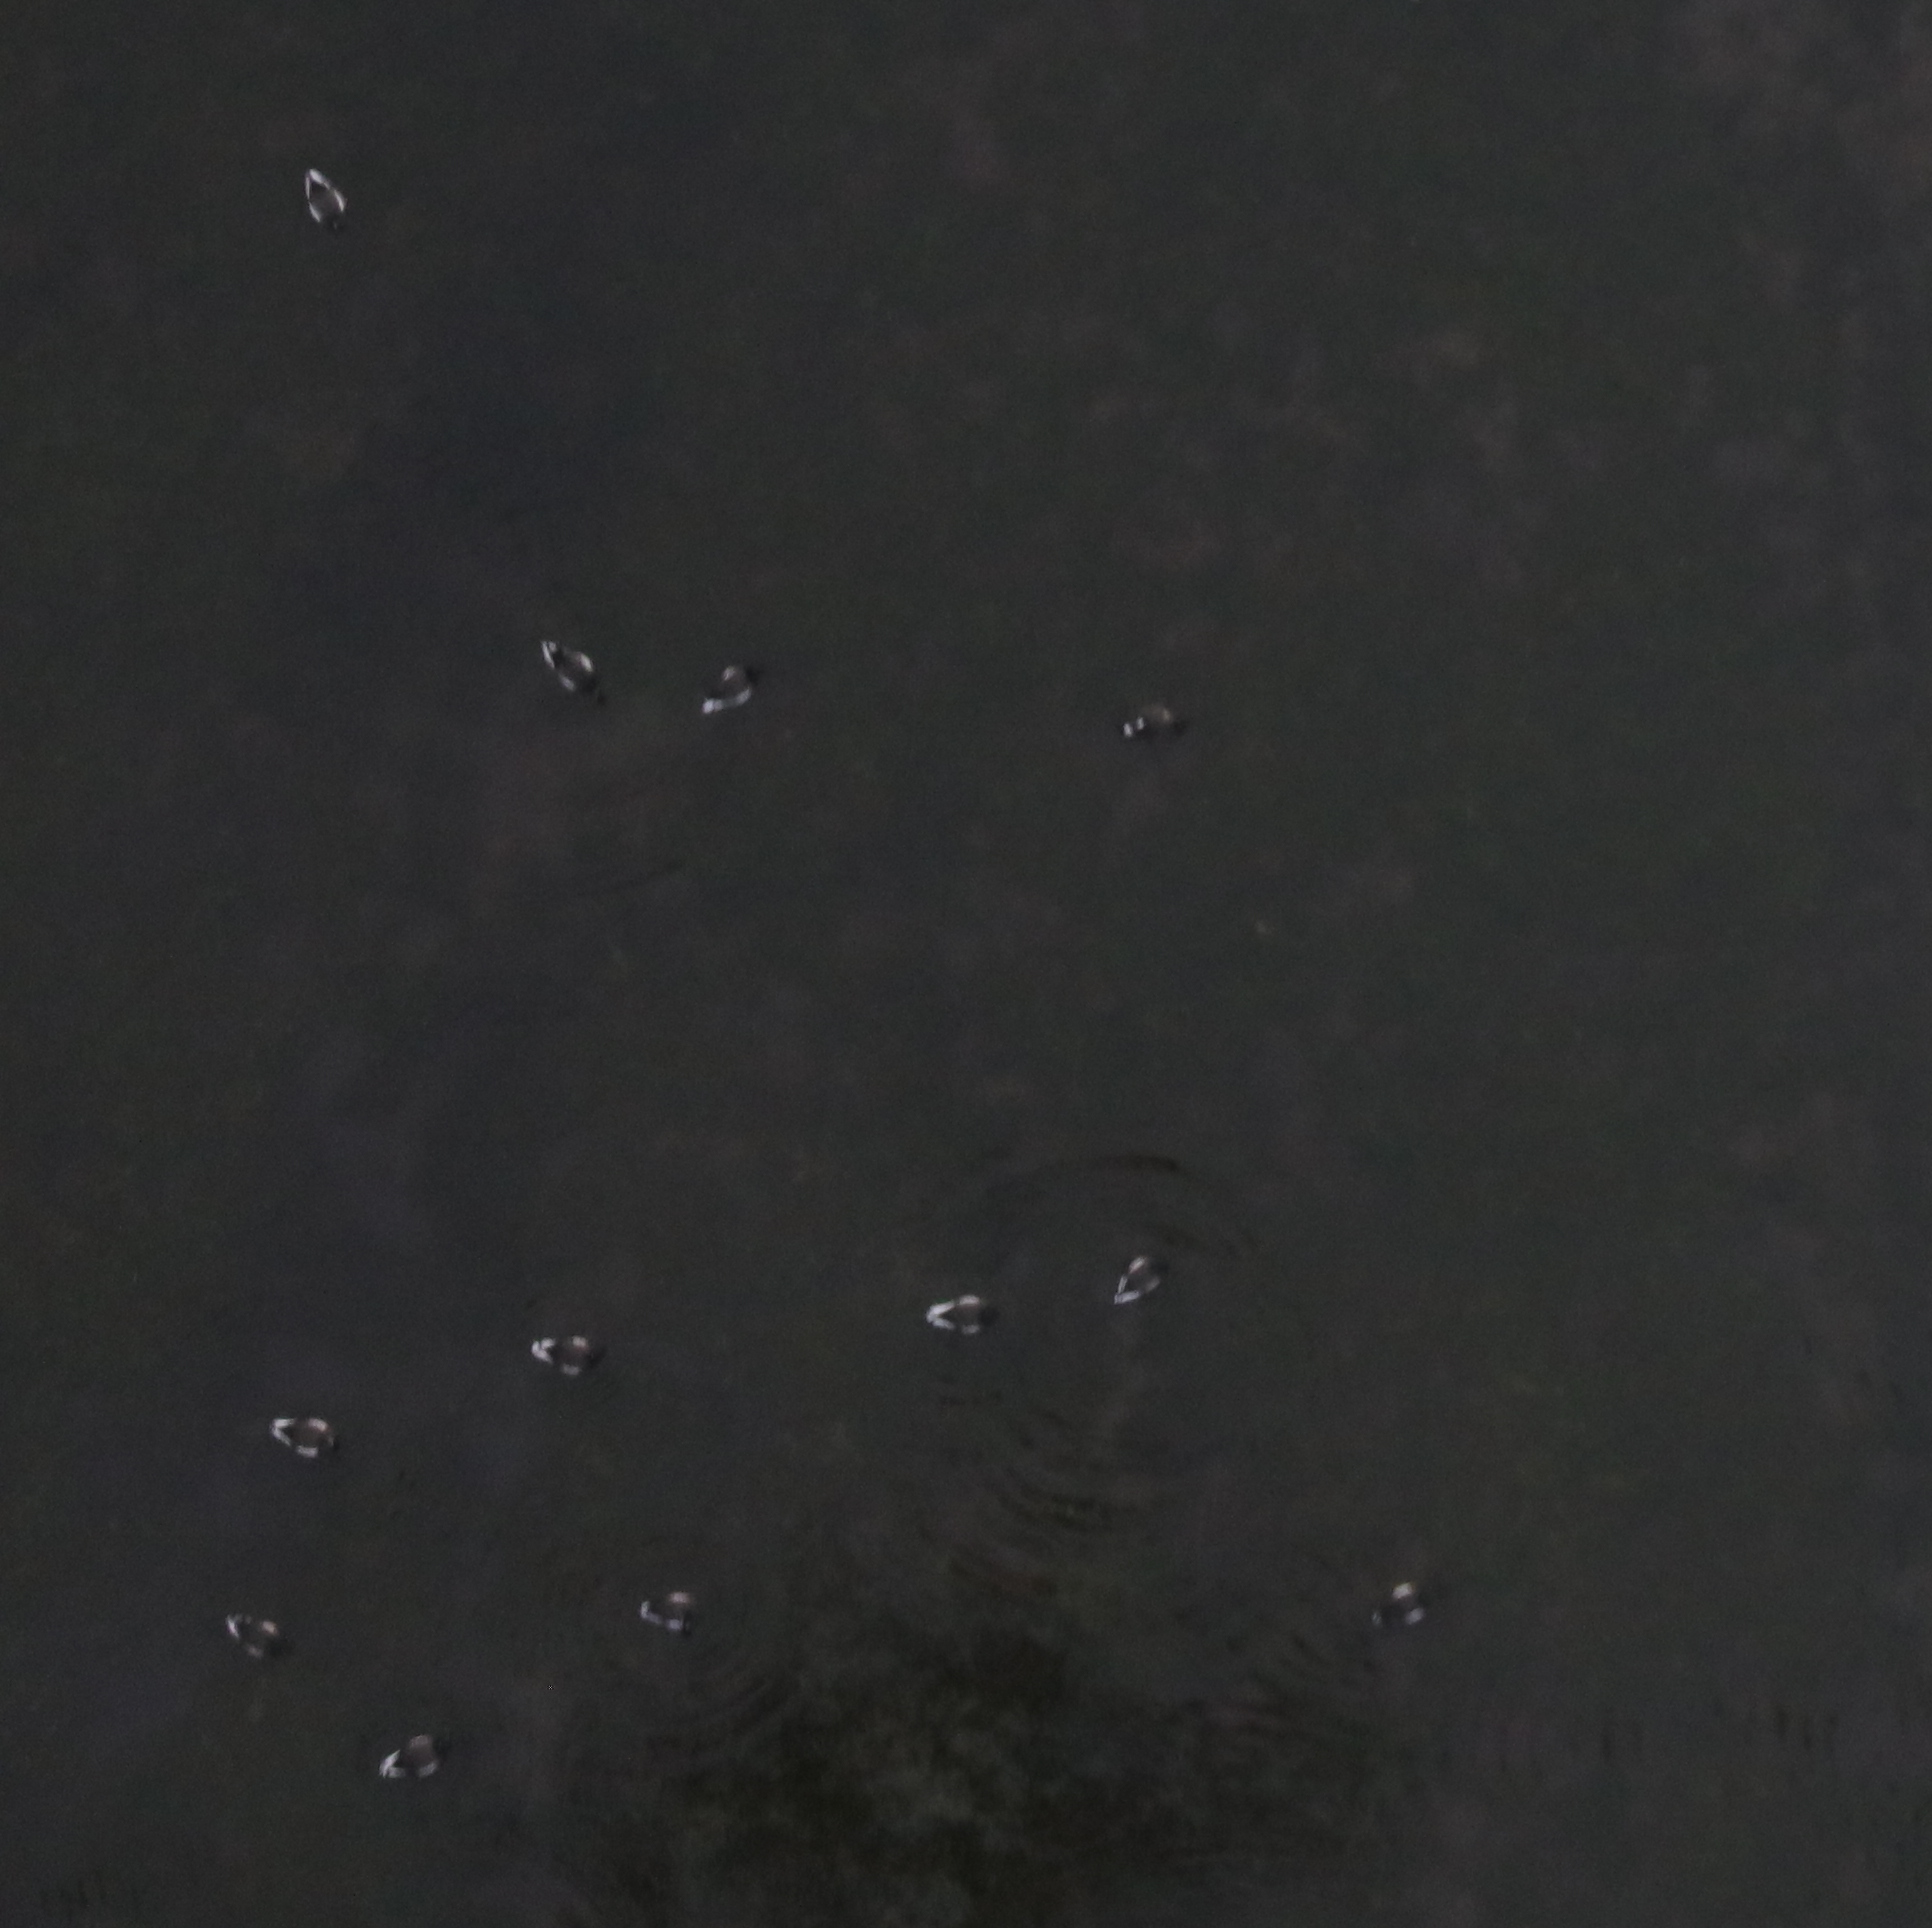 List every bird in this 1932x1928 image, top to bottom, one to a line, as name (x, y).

brant (324, 199)
brant (571, 668)
brant (734, 690)
brant (1154, 724)
brant (1142, 1278)
brant (962, 1315)
brant (571, 1355)
brant (306, 1438)
brant (672, 1610)
brant (1397, 1611)
brant (257, 1636)
brant (417, 1758)